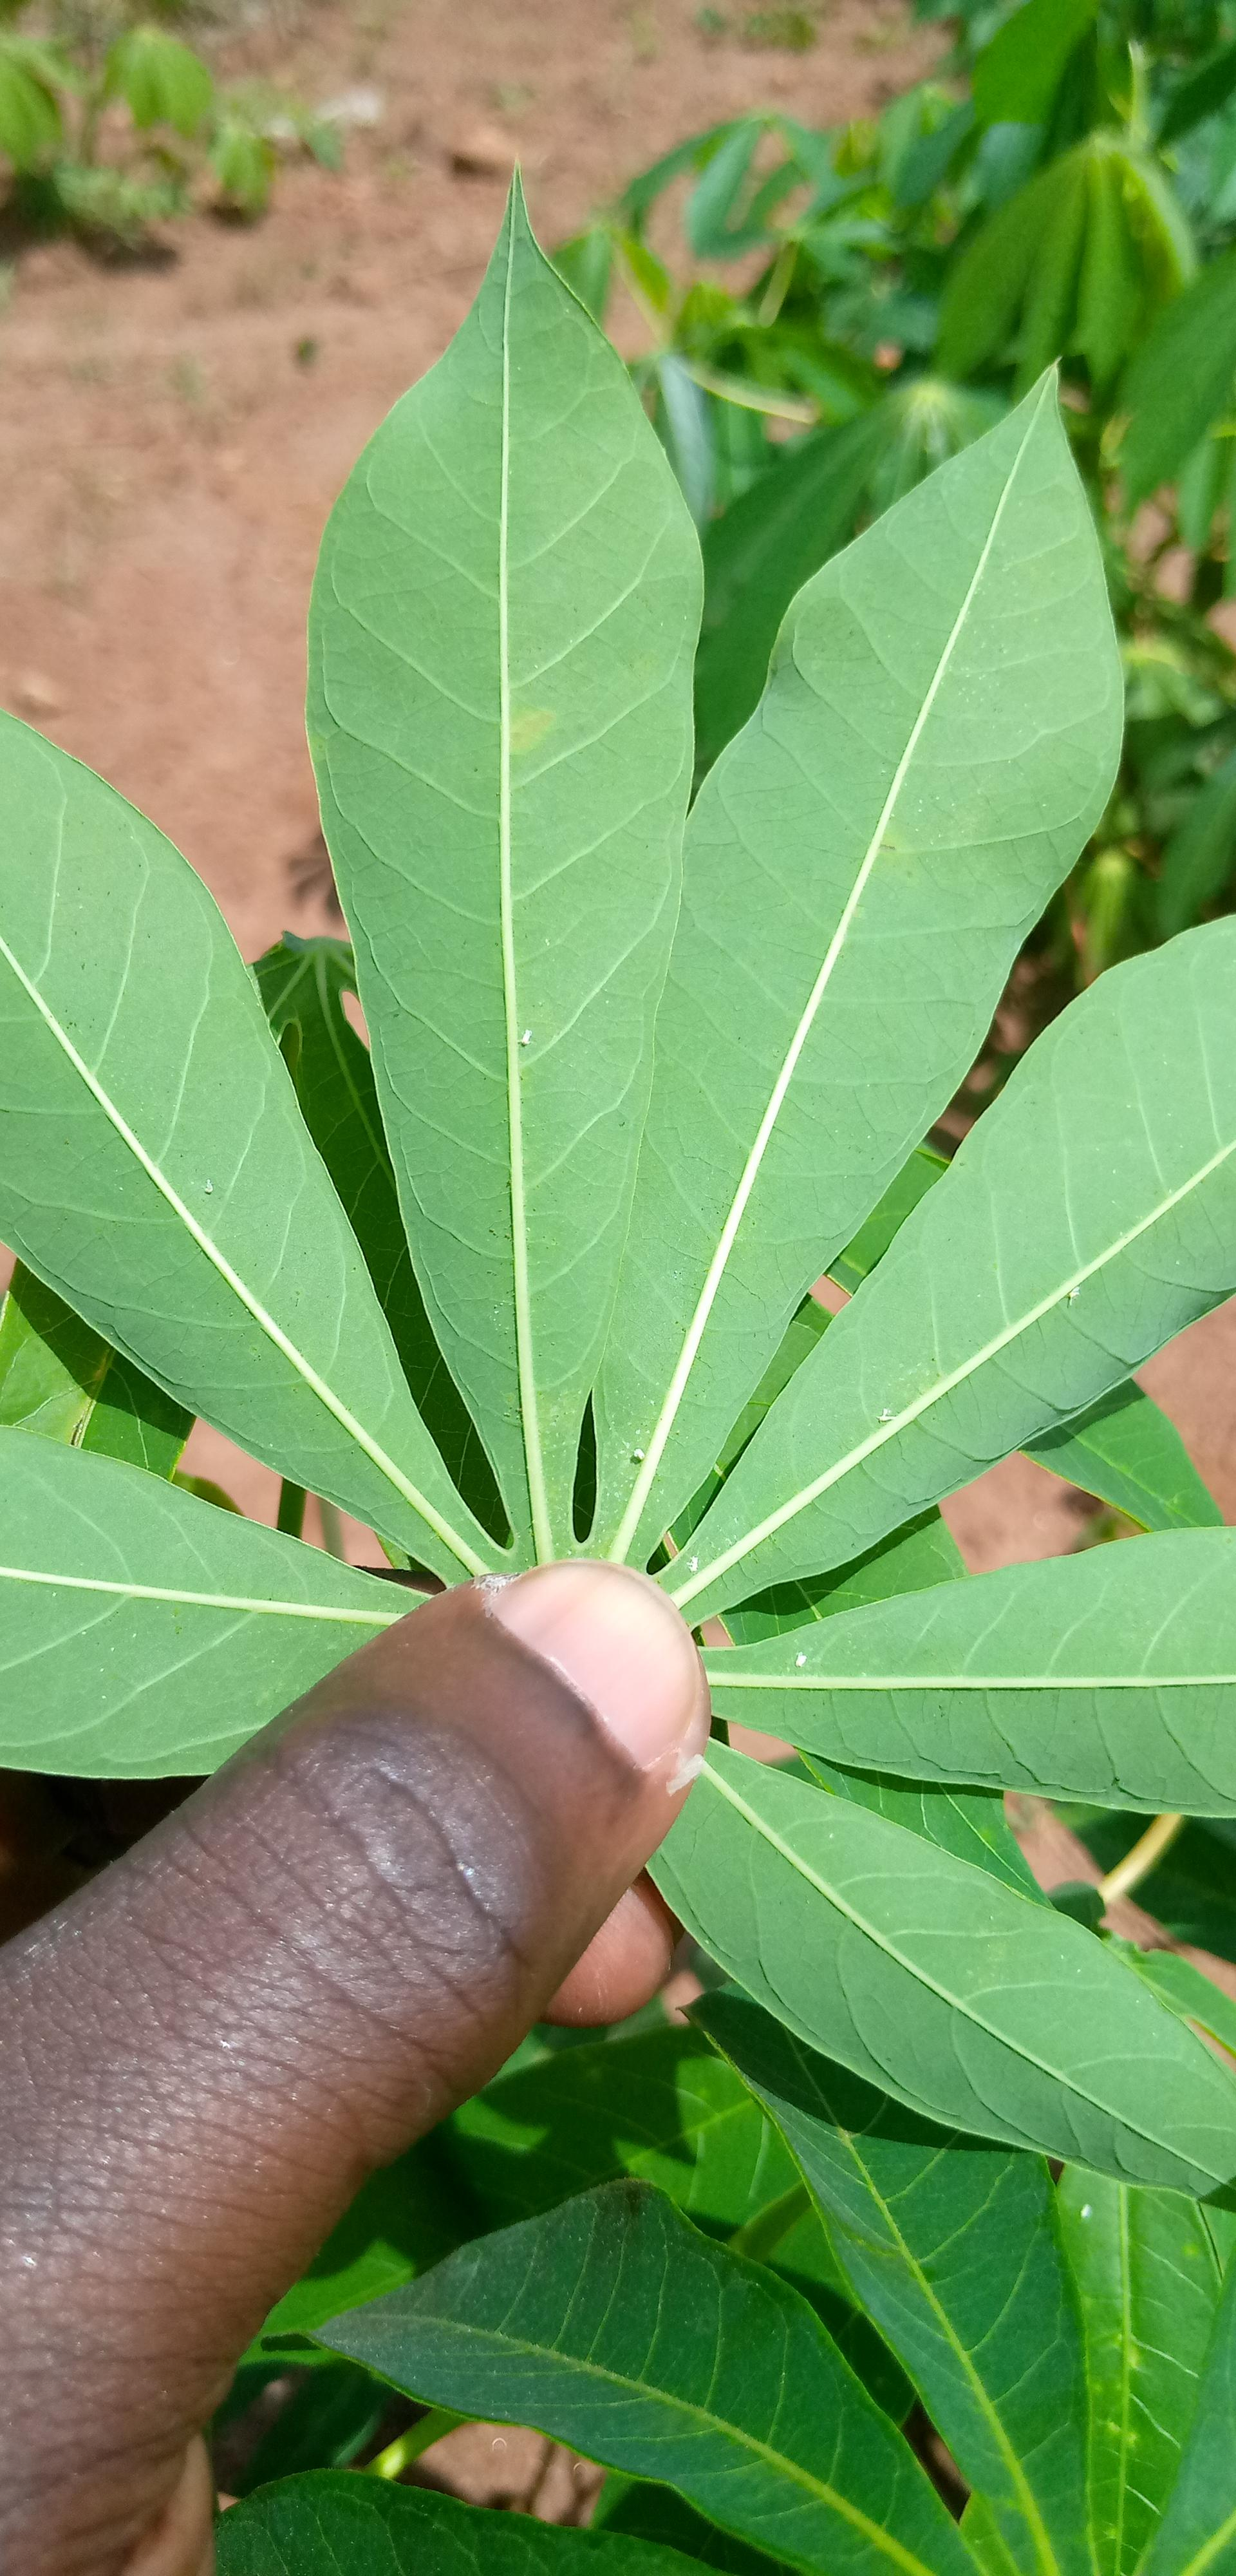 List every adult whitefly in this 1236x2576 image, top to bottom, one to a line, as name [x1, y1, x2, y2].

whitefly [517, 1027, 534, 1047]
whitefly [202, 1177, 216, 1196]
whitefly [1065, 1285, 1083, 1310]
whitefly [876, 1408, 899, 1423]
whitefly [631, 1446, 646, 1463]
whitefly [685, 1553, 702, 1571]
whitefly [792, 1652, 811, 1670]
whitefly [1077, 2201, 1094, 2221]